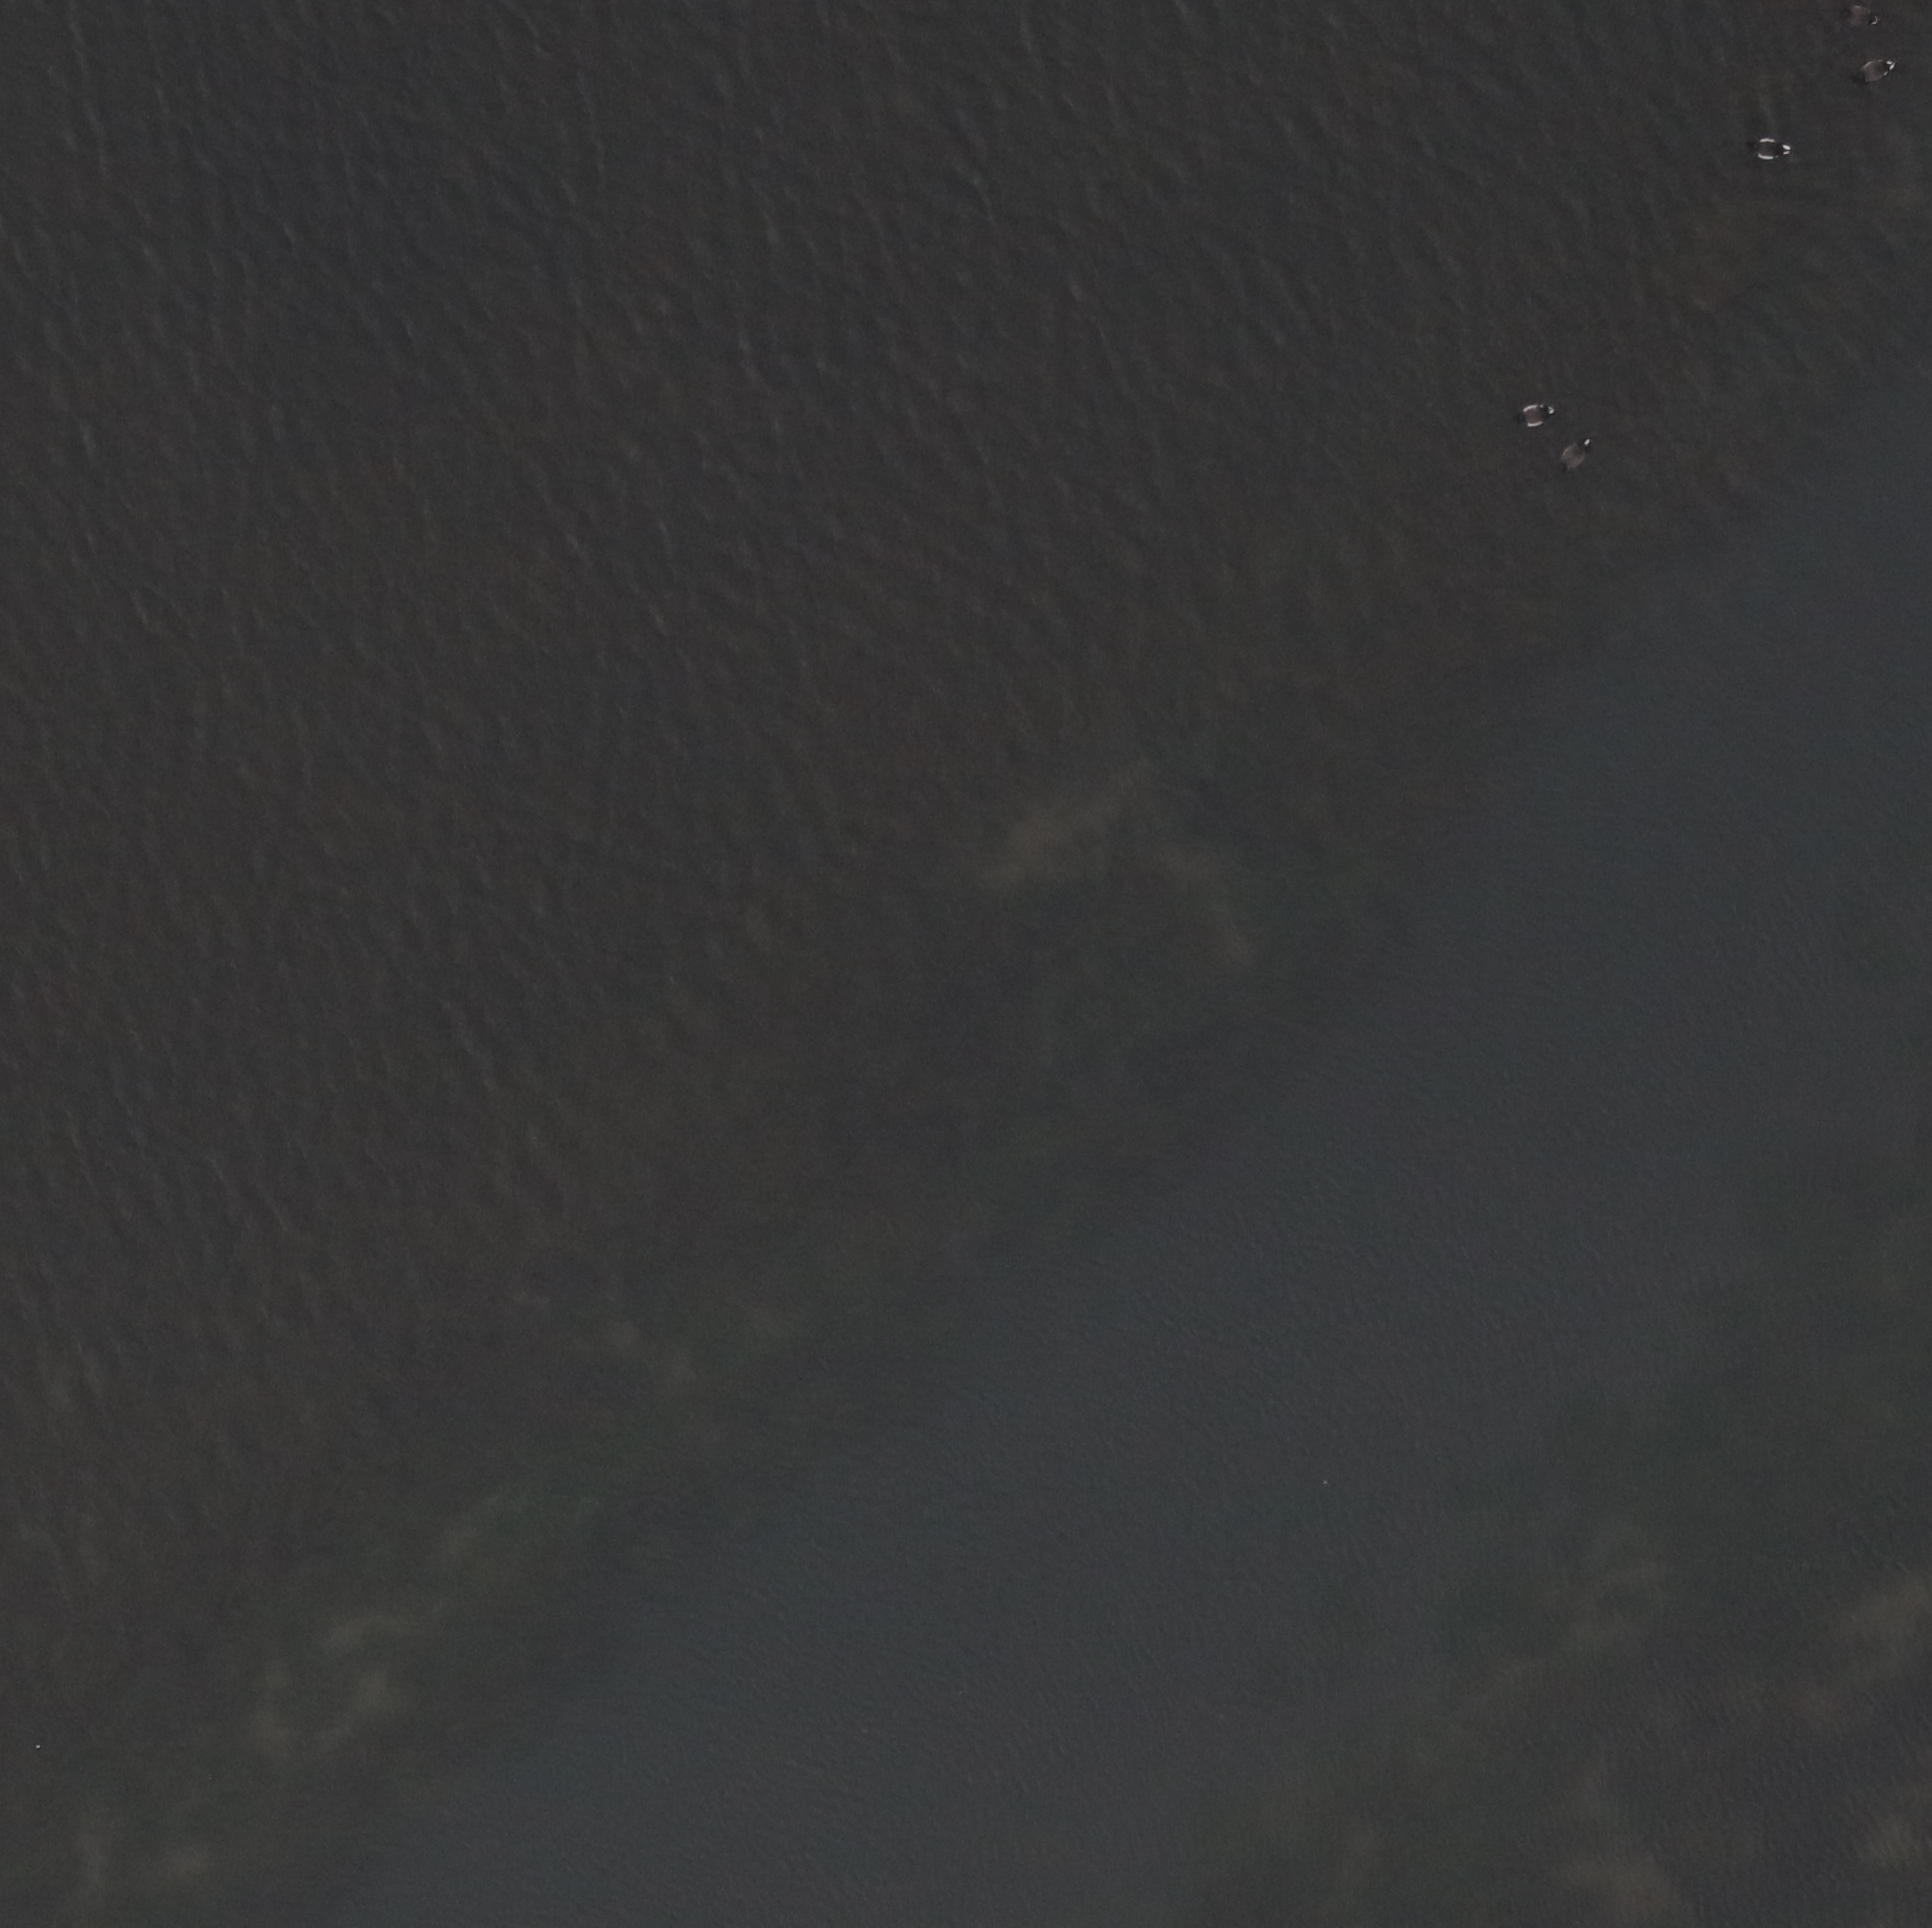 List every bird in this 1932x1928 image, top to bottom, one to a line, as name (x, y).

brant (1861, 15)
brant (1874, 70)
brant (1768, 149)
brant (1534, 415)
brant (1573, 456)